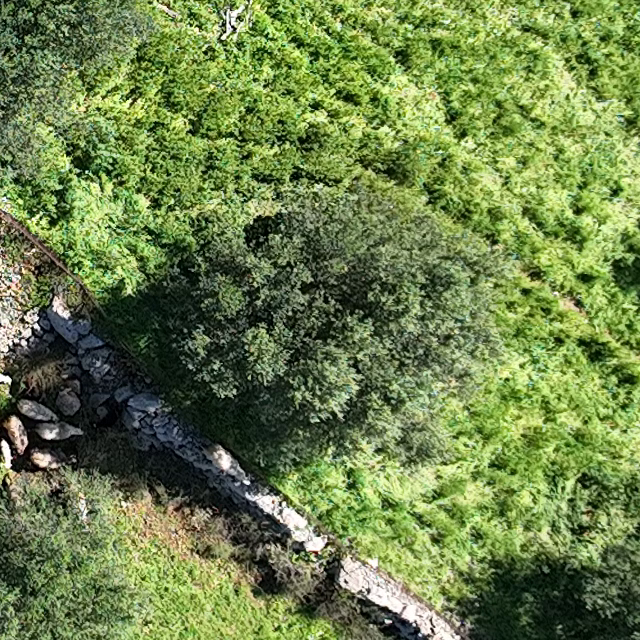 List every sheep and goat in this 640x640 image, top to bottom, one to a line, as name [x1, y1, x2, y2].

sheep [0, 369, 13, 385]
sheep [18, 398, 60, 421]
sheep [4, 416, 30, 455]
sheep [38, 421, 84, 439]
sheep [211, 442, 251, 487]
sheep [31, 448, 77, 469]